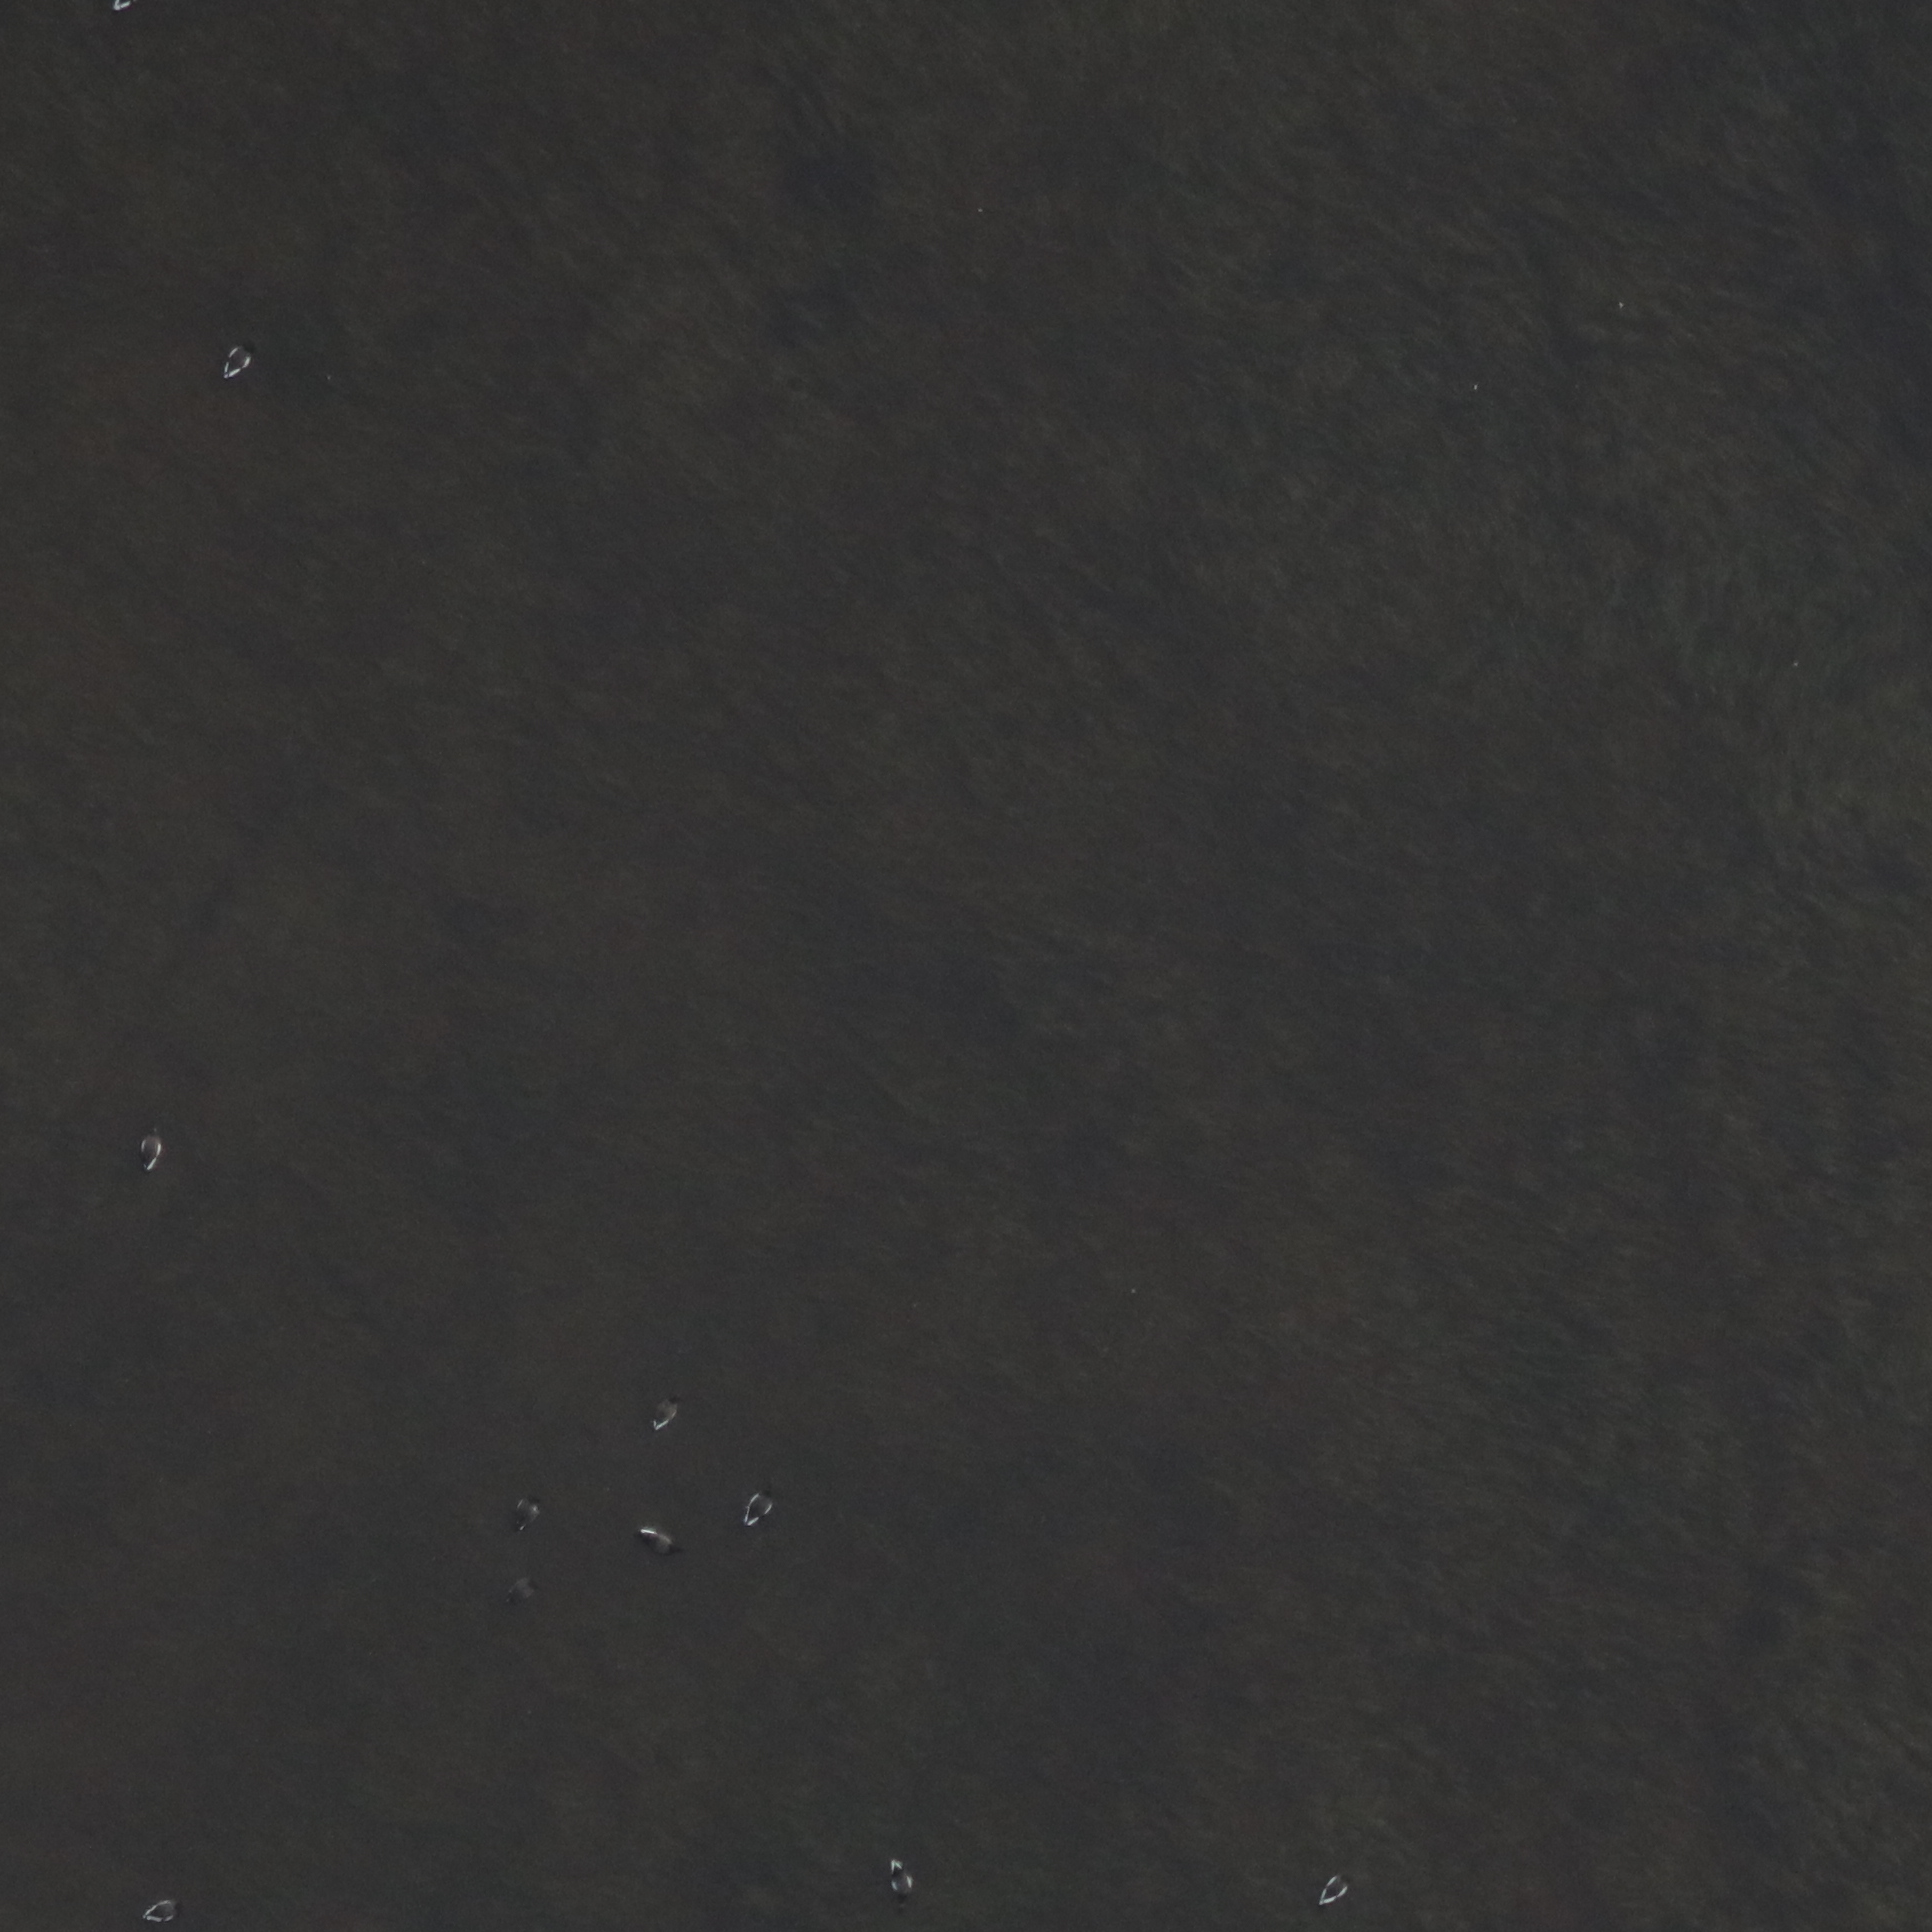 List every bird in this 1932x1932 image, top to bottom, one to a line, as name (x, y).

brant (238, 361)
brant (151, 1151)
brant (664, 1414)
brant (759, 1507)
brant (529, 1511)
brant (656, 1541)
brant (521, 1591)
brant (903, 1883)
brant (1335, 1891)
brant (164, 1913)